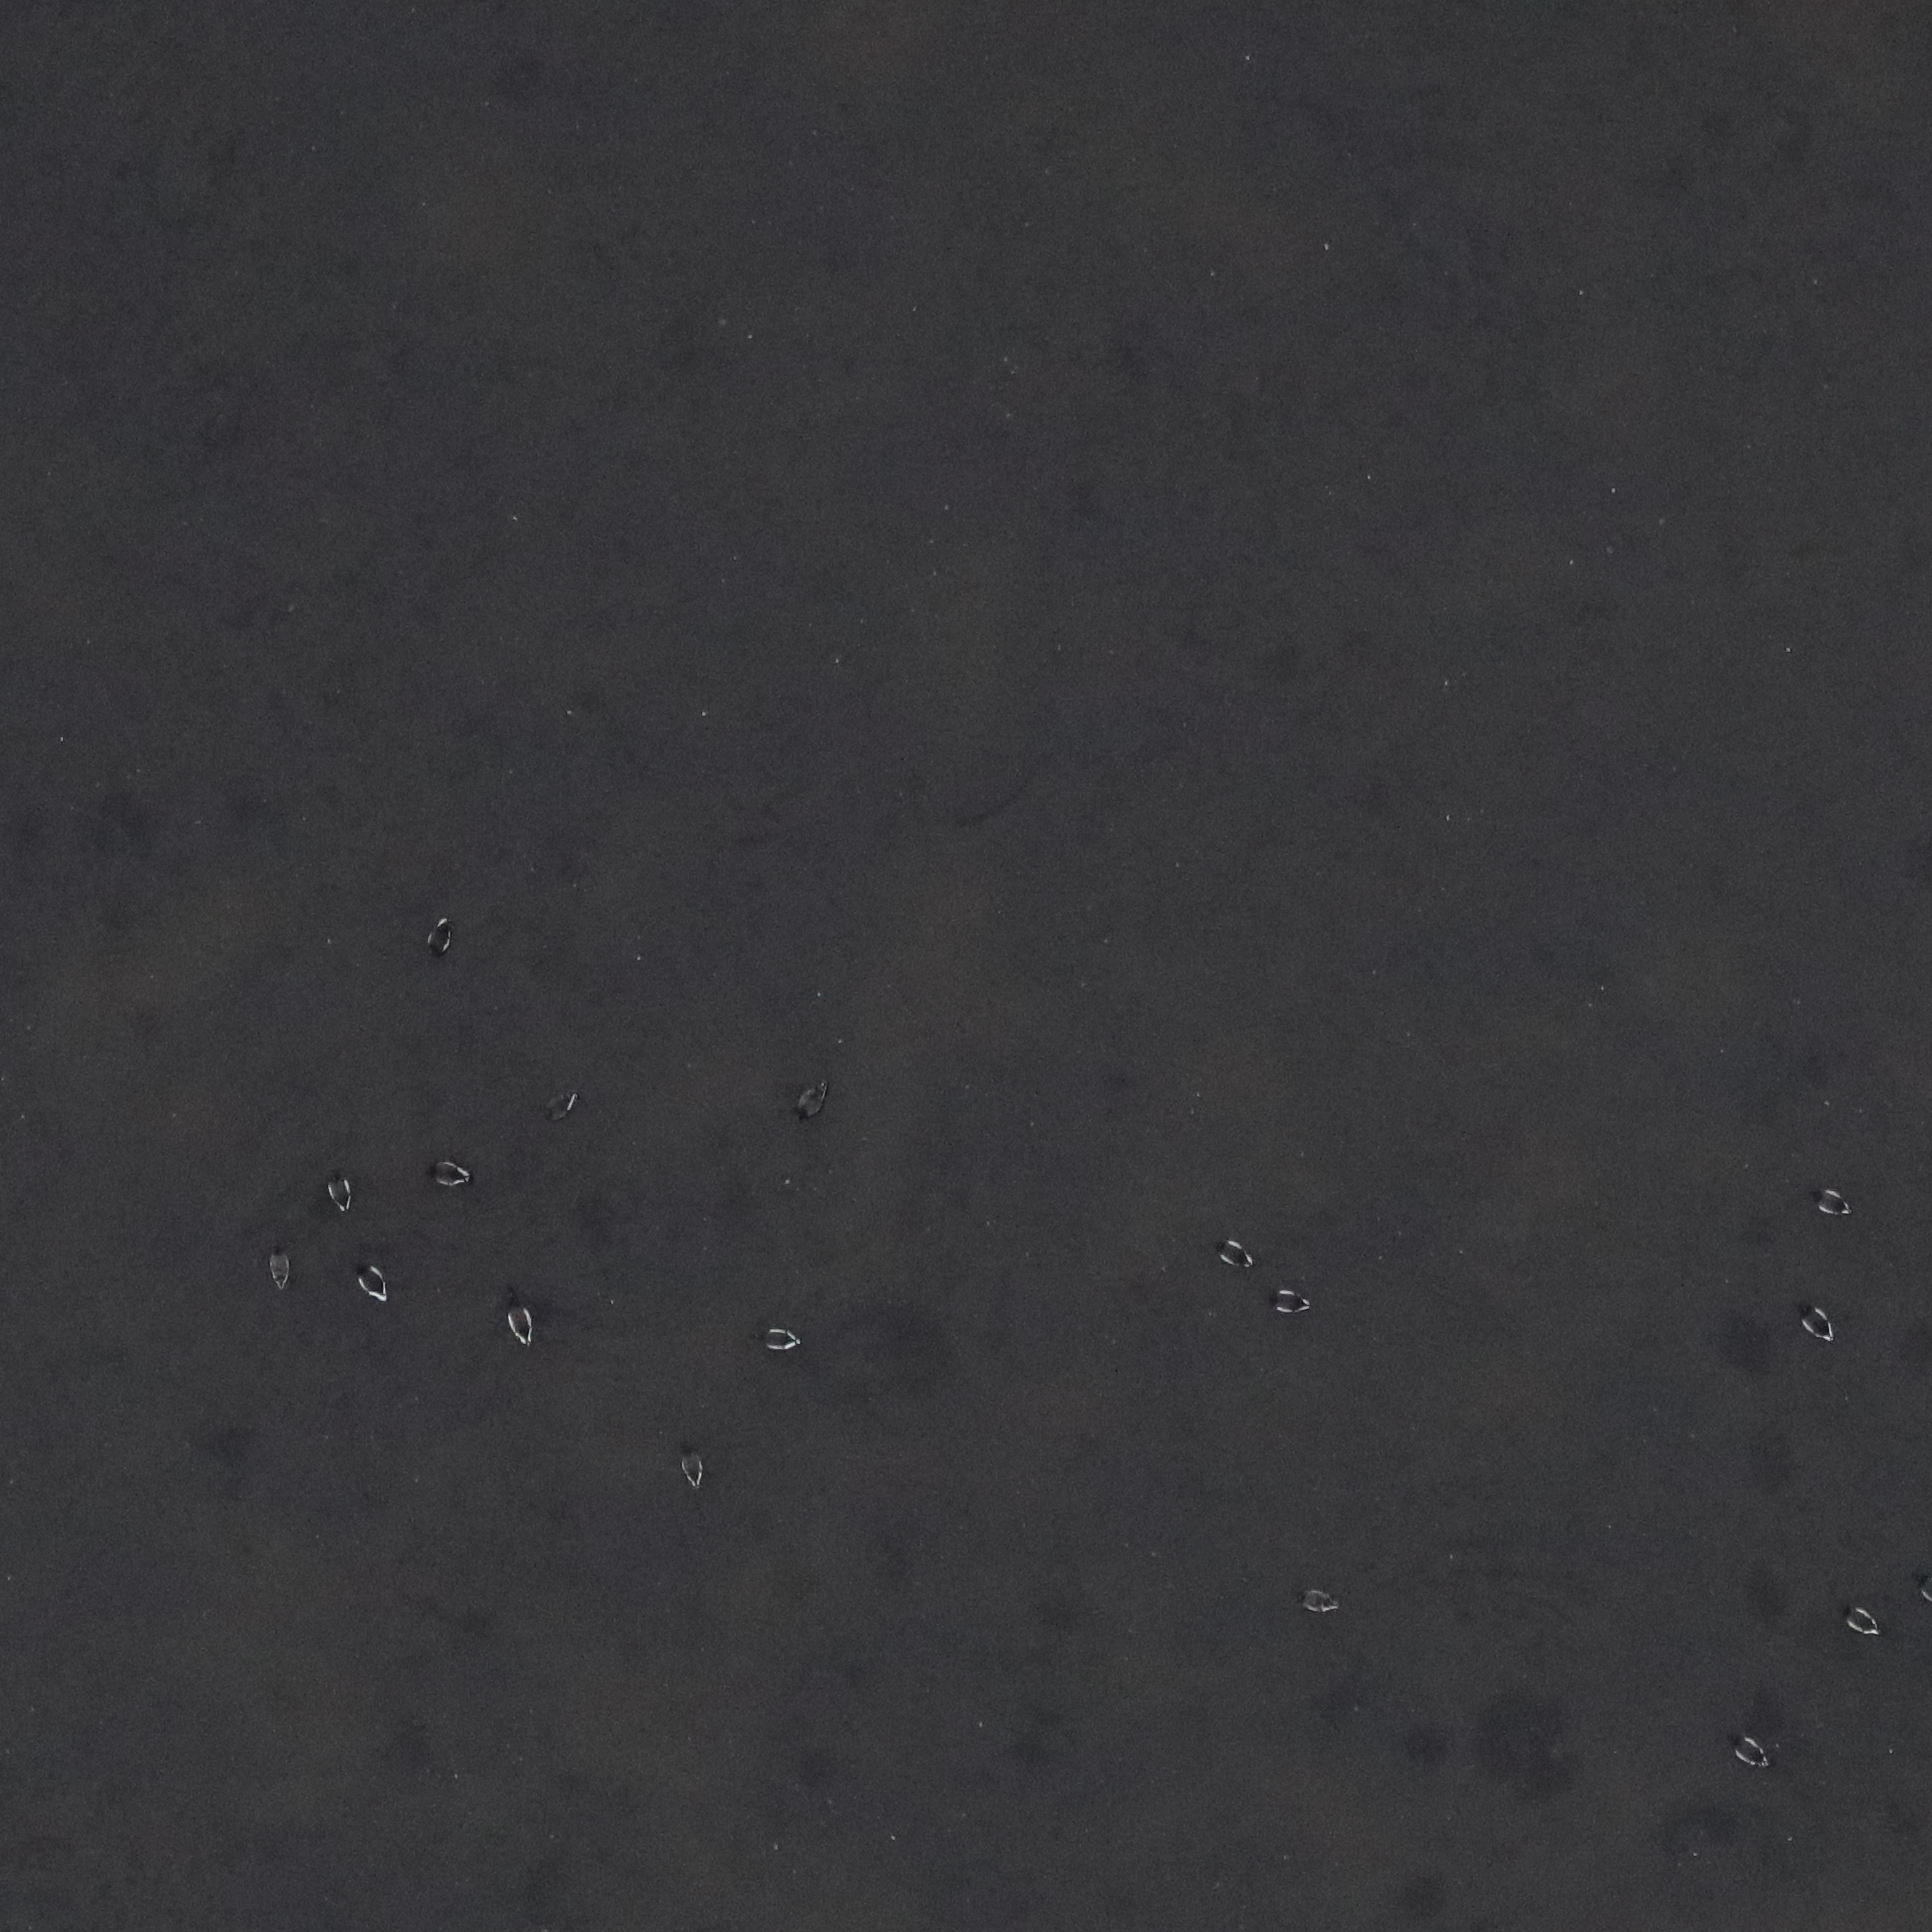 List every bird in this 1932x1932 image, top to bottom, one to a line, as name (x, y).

brant (441, 938)
brant (813, 1102)
brant (564, 1103)
brant (448, 1173)
brant (340, 1192)
brant (1831, 1202)
brant (1234, 1254)
brant (280, 1265)
brant (371, 1283)
brant (1288, 1302)
brant (520, 1322)
brant (1816, 1324)
brant (779, 1340)
brant (693, 1467)
brant (1317, 1602)
brant (1861, 1620)
brant (1749, 1752)